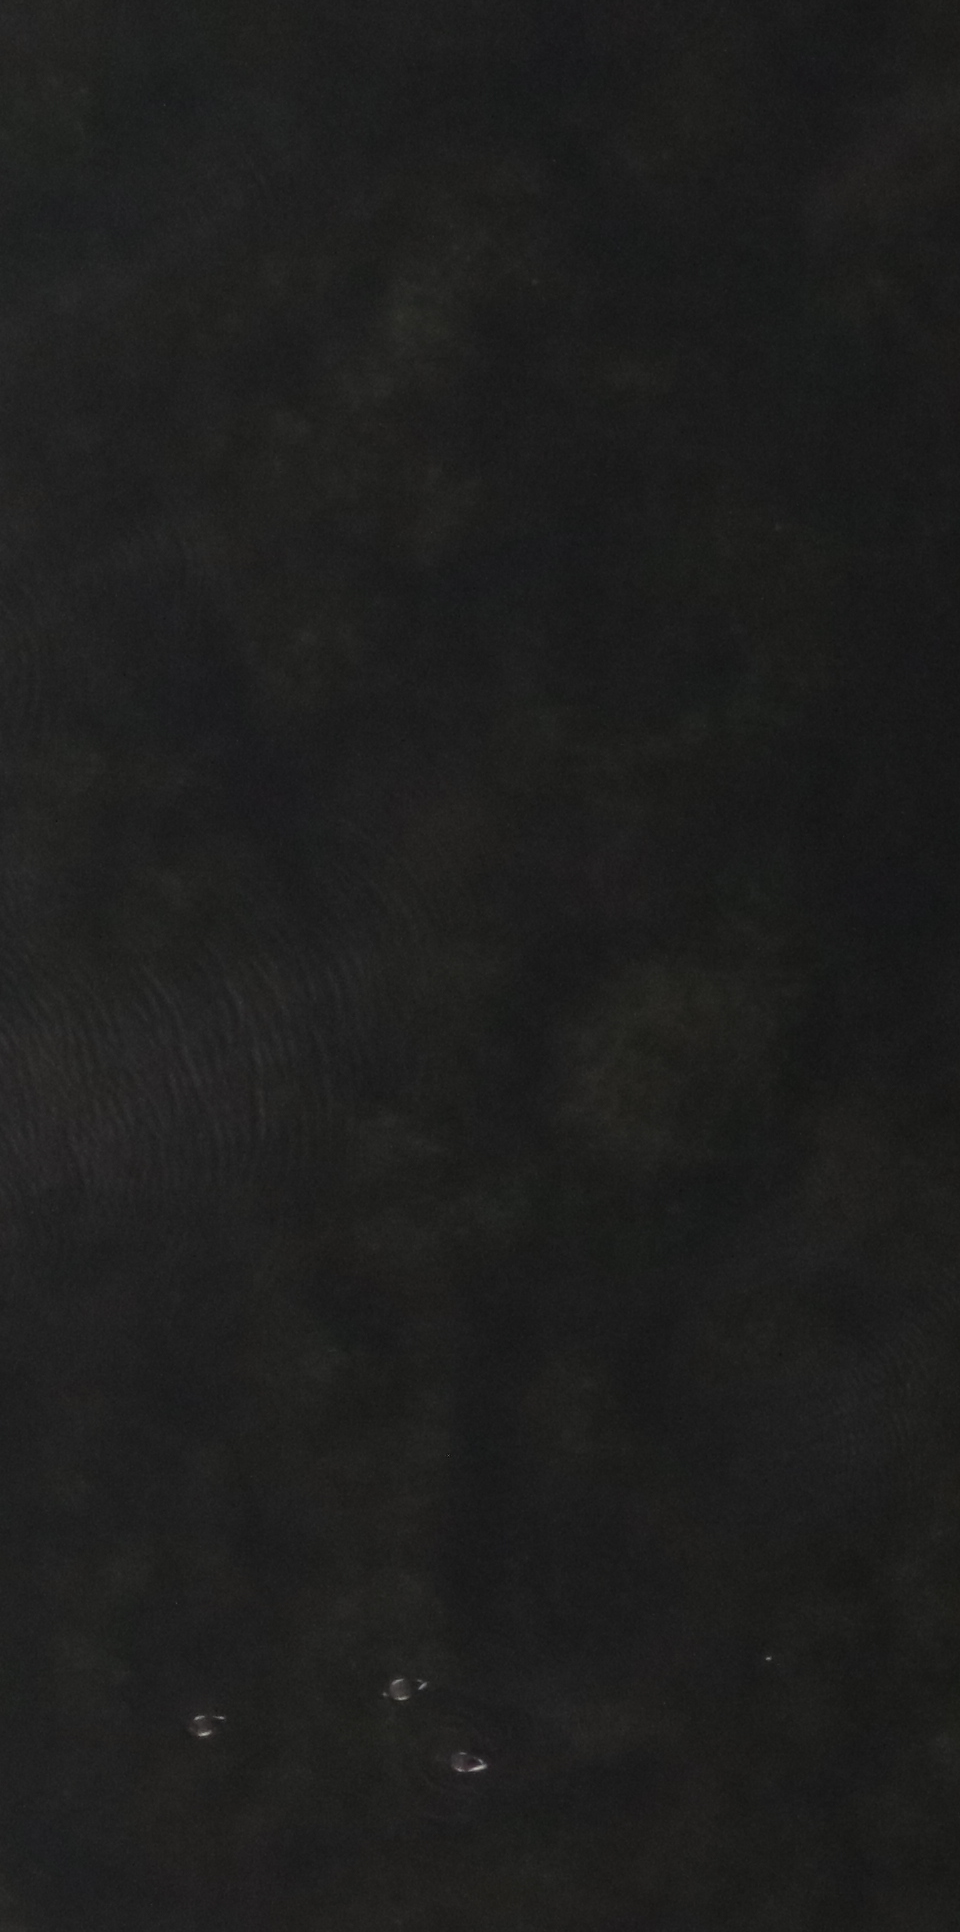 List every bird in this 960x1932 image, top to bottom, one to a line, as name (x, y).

brant (403, 1688)
brant (207, 1726)
brant (466, 1761)